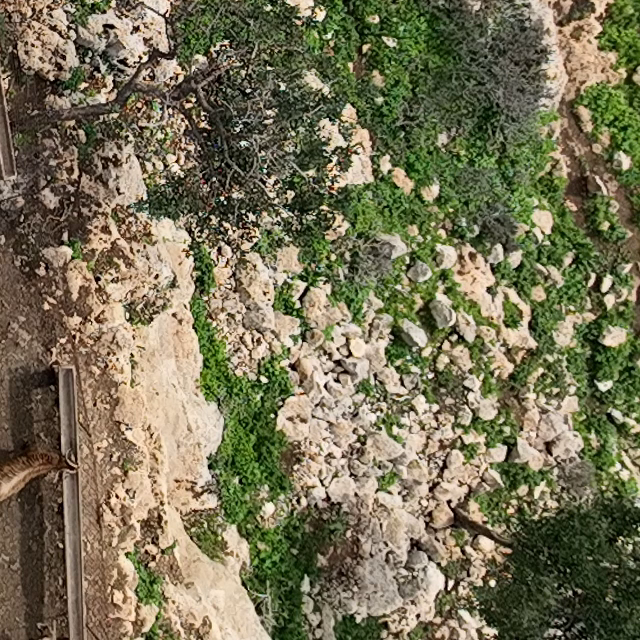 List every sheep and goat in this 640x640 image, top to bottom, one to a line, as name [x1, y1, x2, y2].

goat [0, 450, 79, 505]